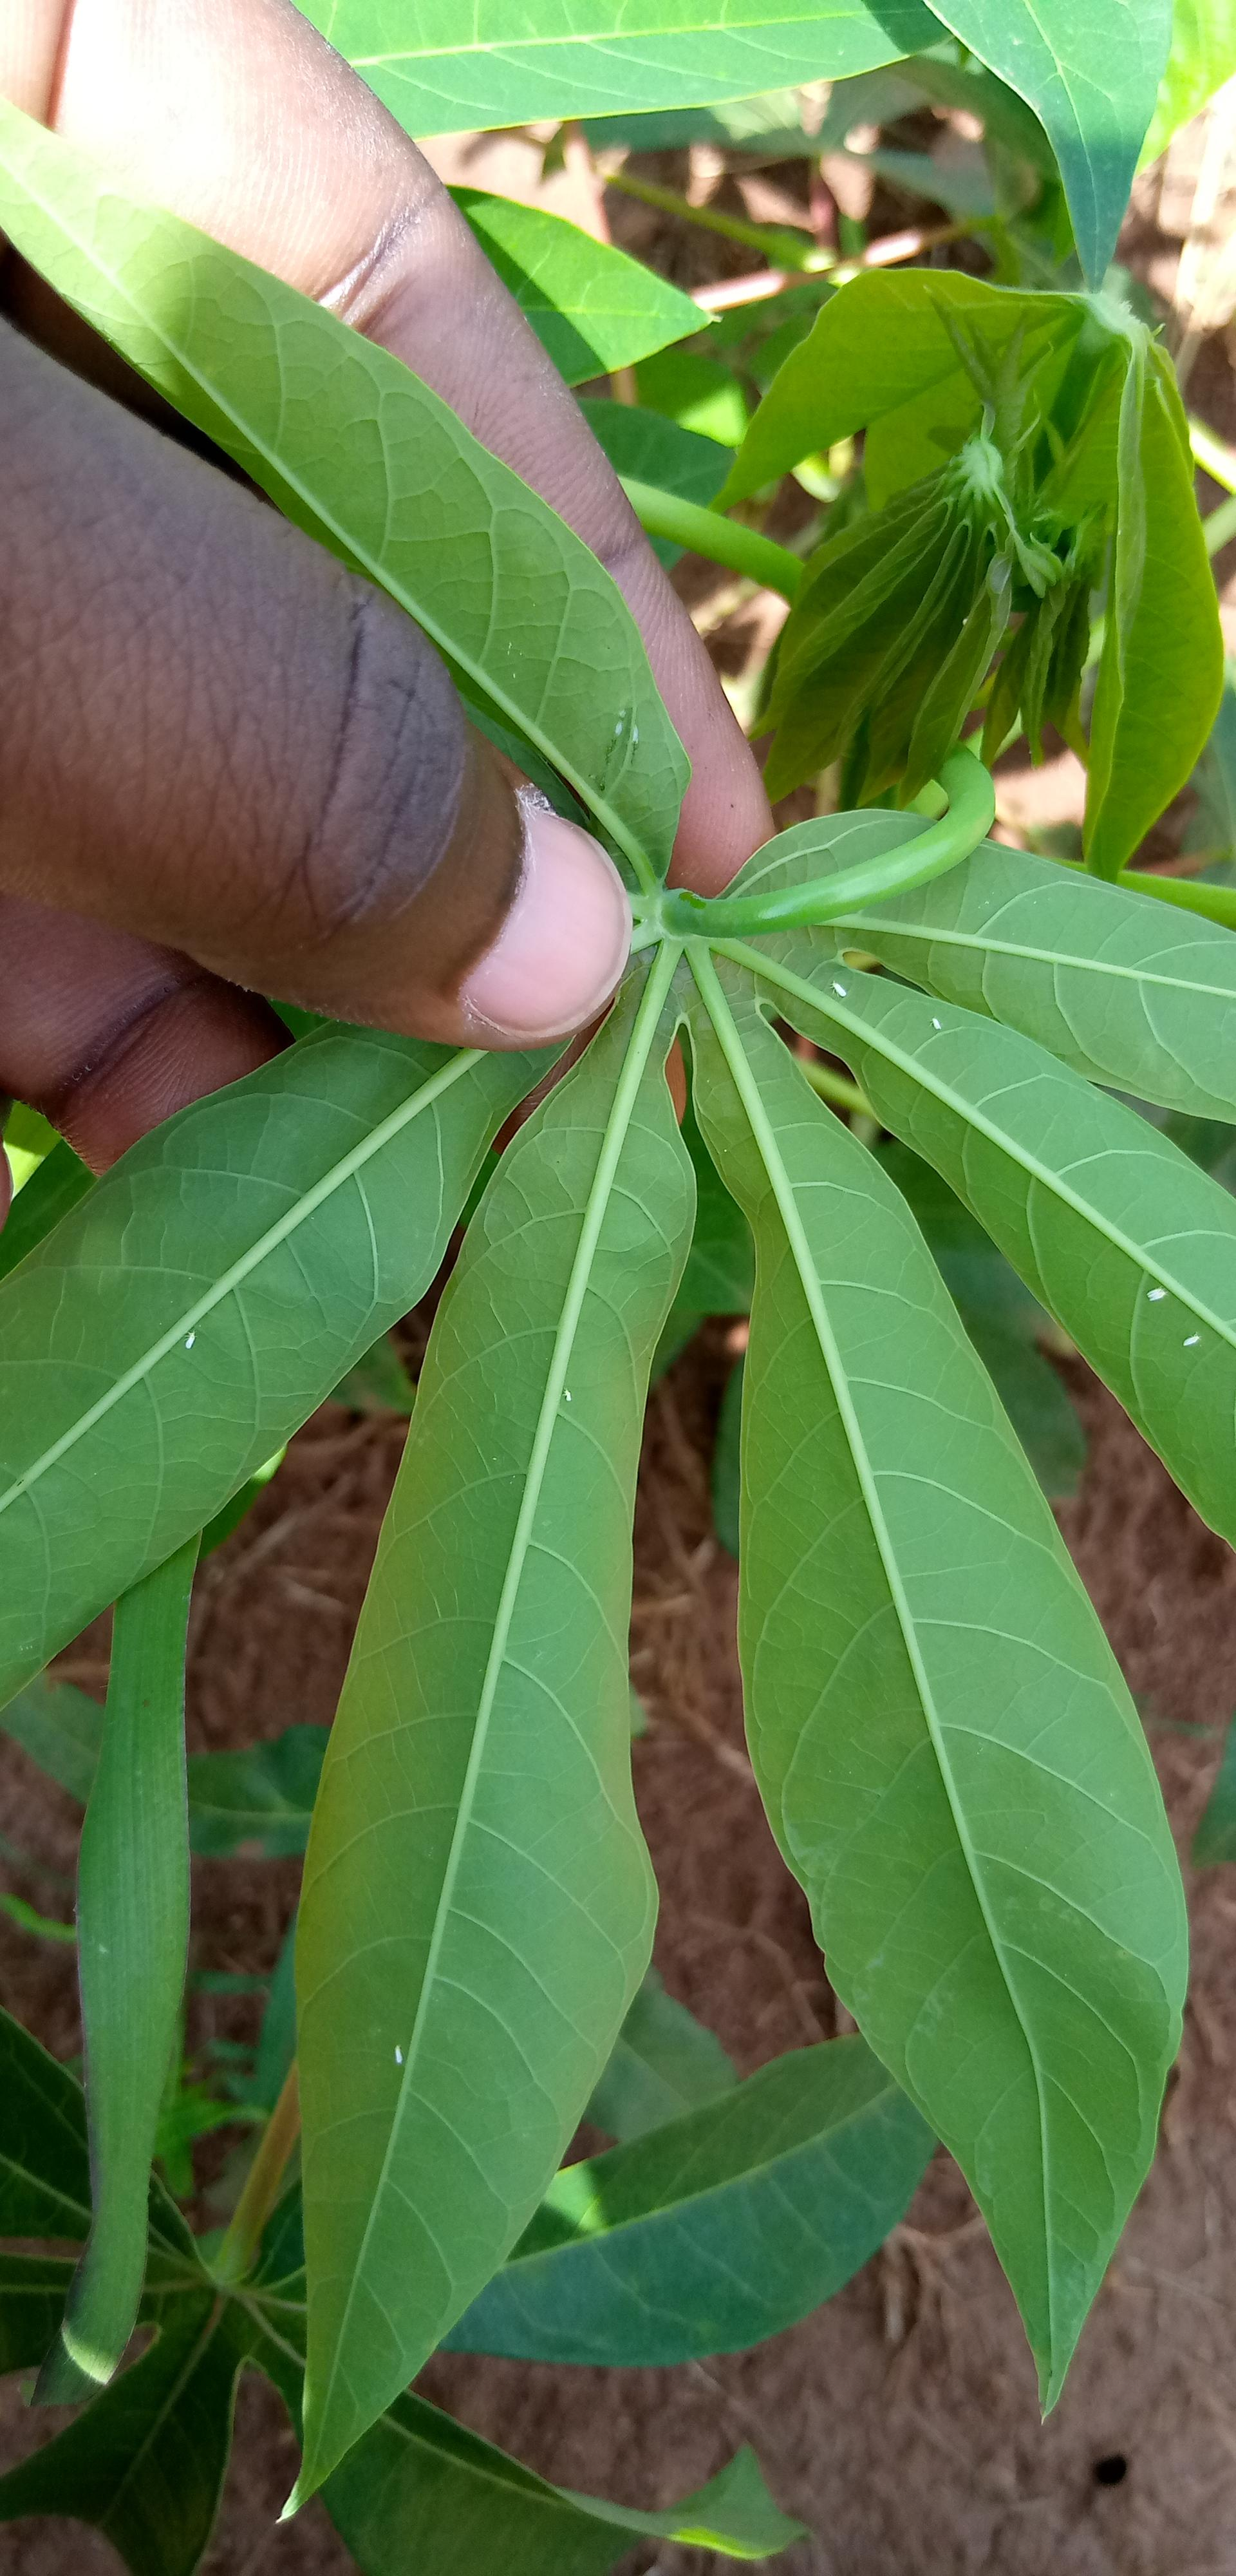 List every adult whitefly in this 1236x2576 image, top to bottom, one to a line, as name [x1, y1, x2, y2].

whitefly [817, 969, 857, 1004]
whitefly [912, 999, 943, 1043]
whitefly [1127, 1276, 1170, 1314]
whitefly [171, 1314, 214, 1381]
whitefly [1179, 1321, 1212, 1367]
whitefly [547, 1372, 585, 1426]
whitefly [373, 2023, 411, 2080]